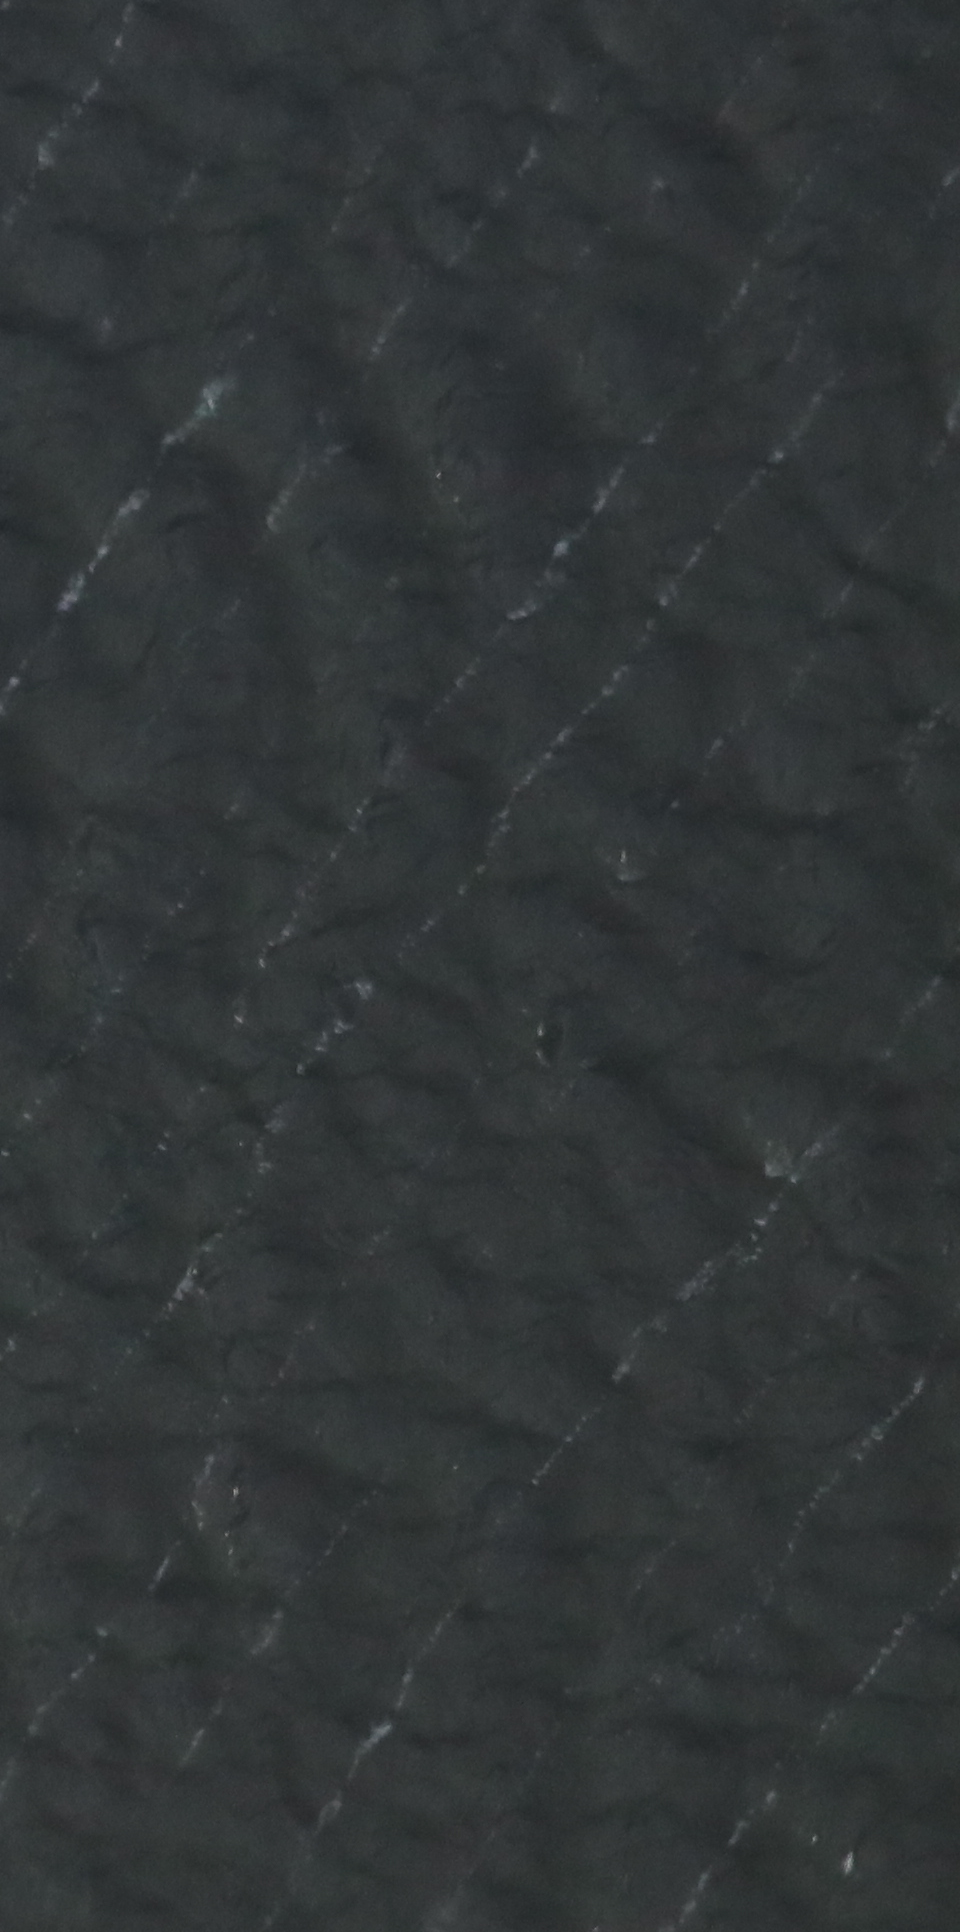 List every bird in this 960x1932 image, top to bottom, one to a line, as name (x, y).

None